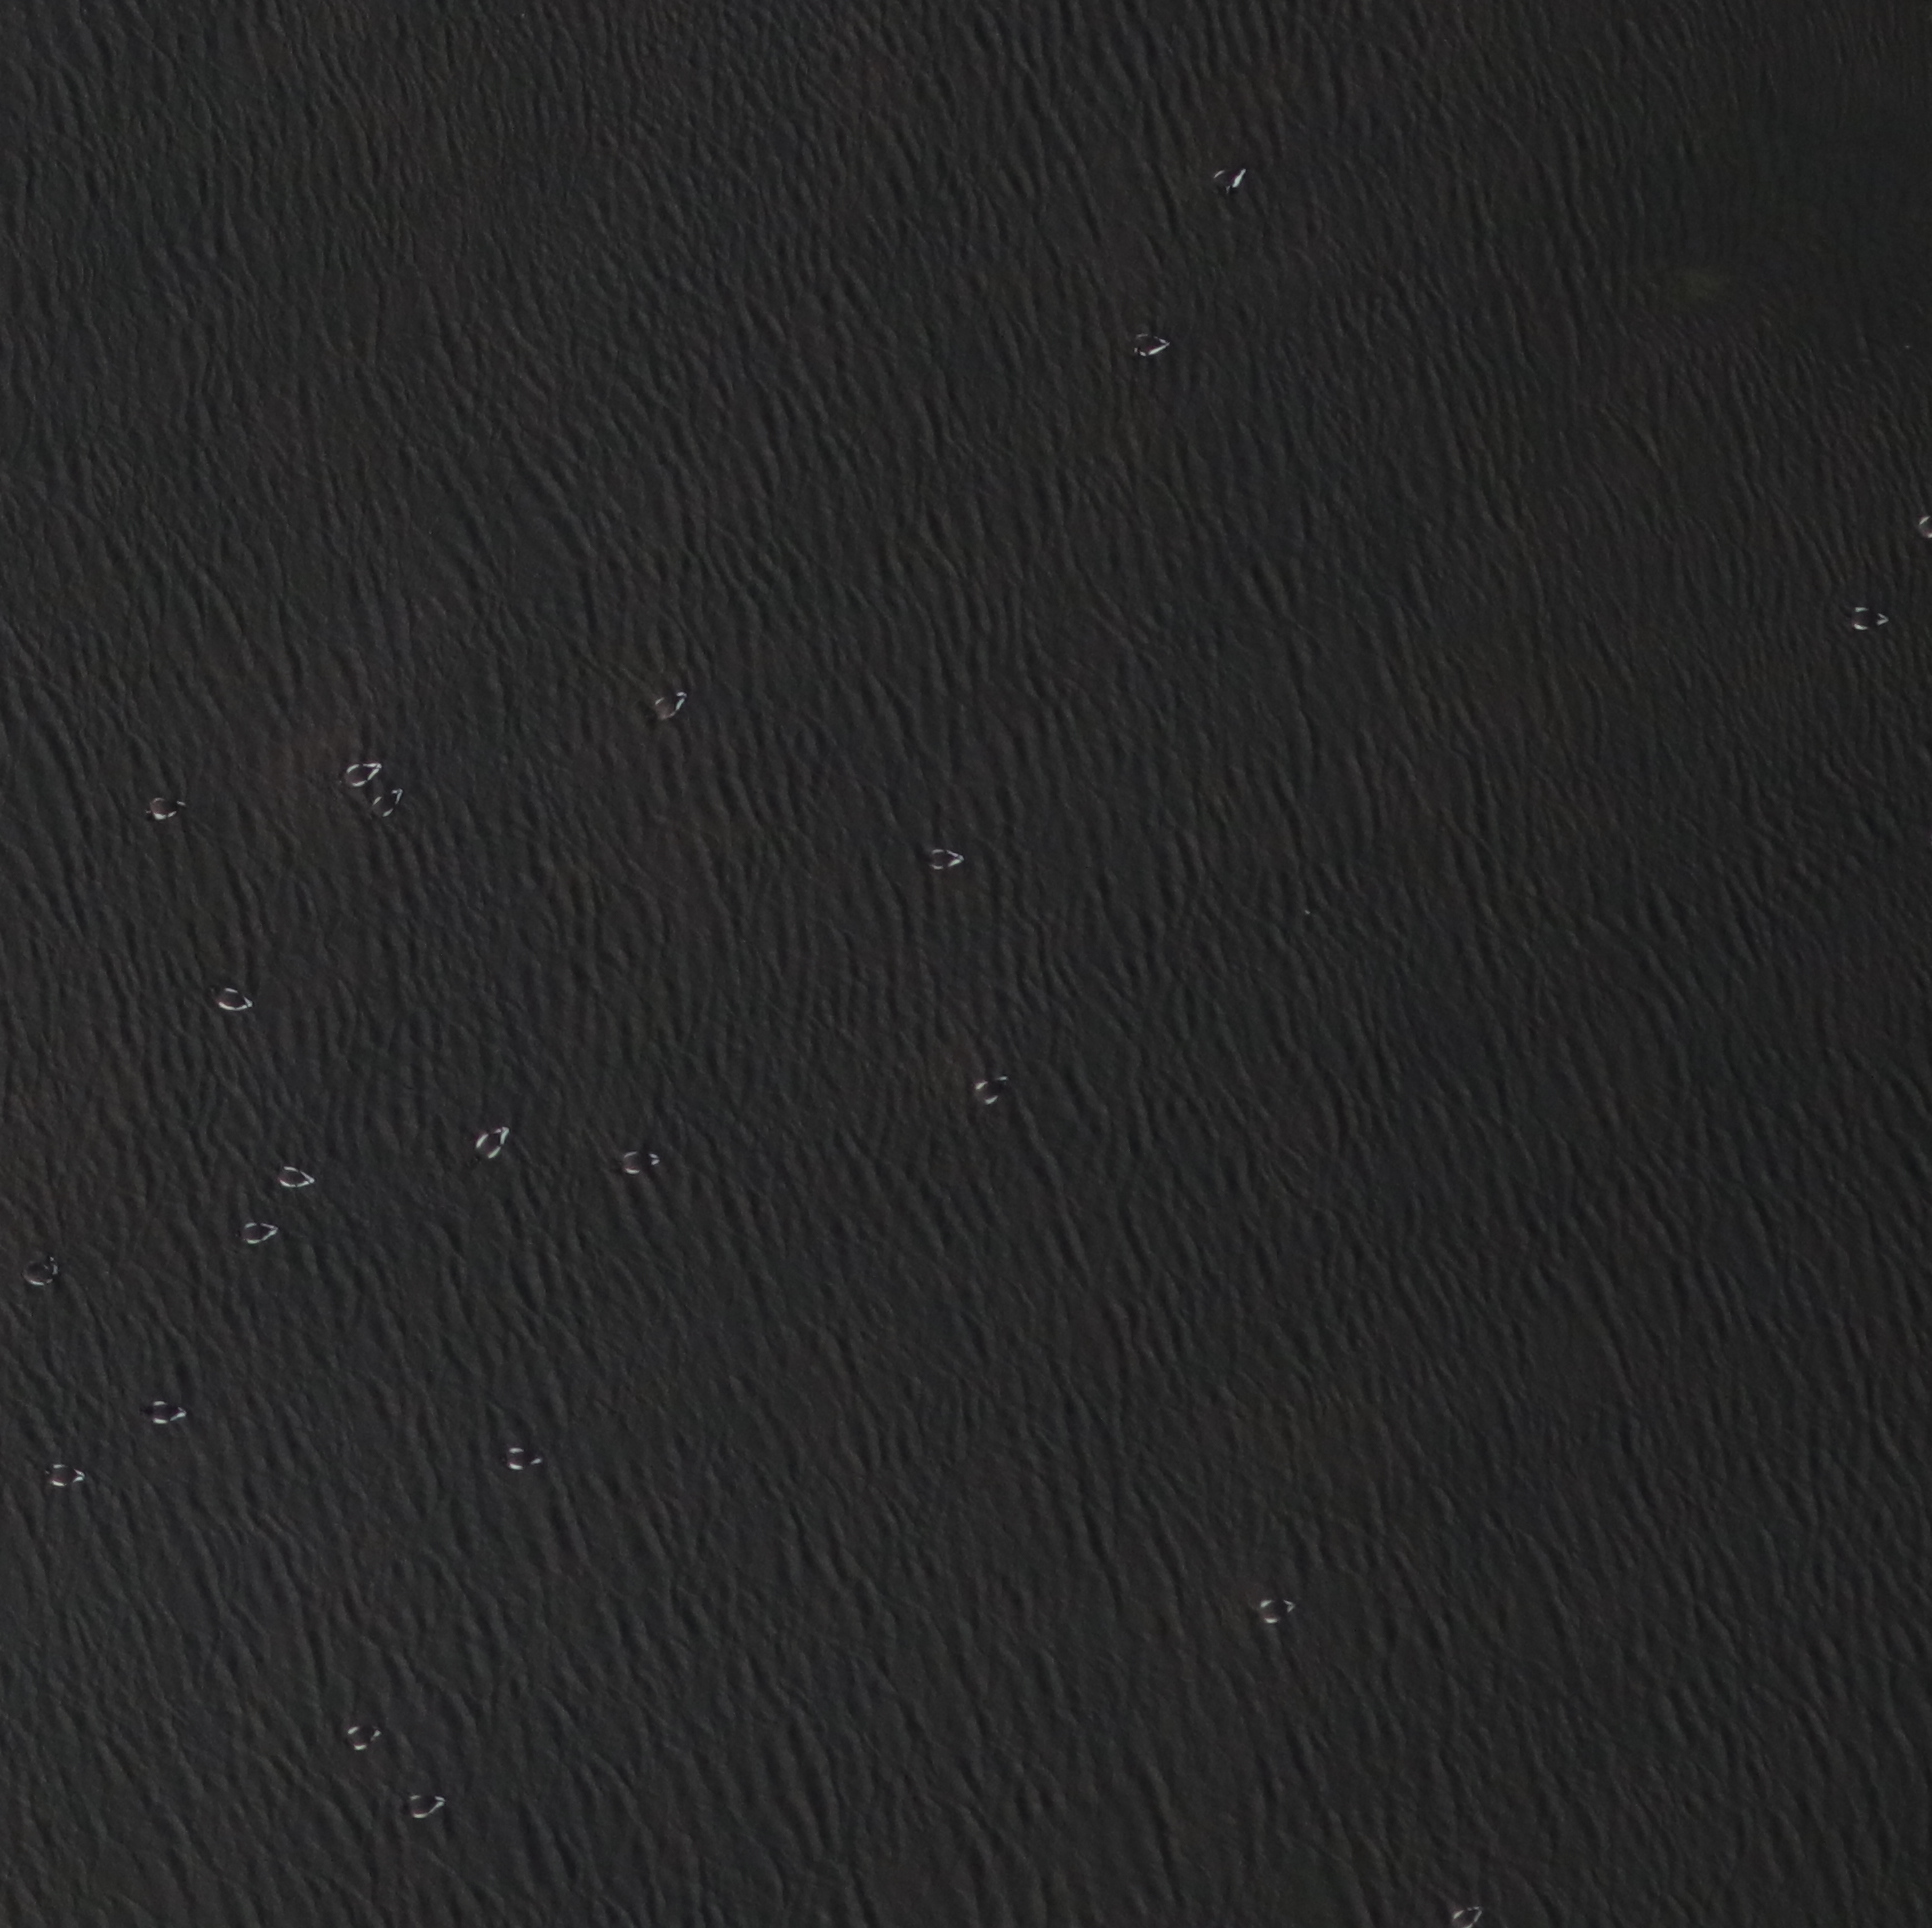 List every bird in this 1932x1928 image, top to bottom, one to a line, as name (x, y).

brant (1230, 184)
brant (1149, 345)
brant (1865, 616)
brant (666, 706)
brant (360, 774)
brant (161, 805)
brant (383, 805)
brant (939, 856)
brant (230, 998)
brant (987, 1089)
brant (490, 1144)
brant (636, 1163)
brant (290, 1175)
brant (255, 1231)
brant (38, 1274)
brant (163, 1411)
brant (520, 1458)
brant (61, 1474)
brant (1272, 1611)
brant (359, 1736)
brant (421, 1806)
brant (1462, 1919)